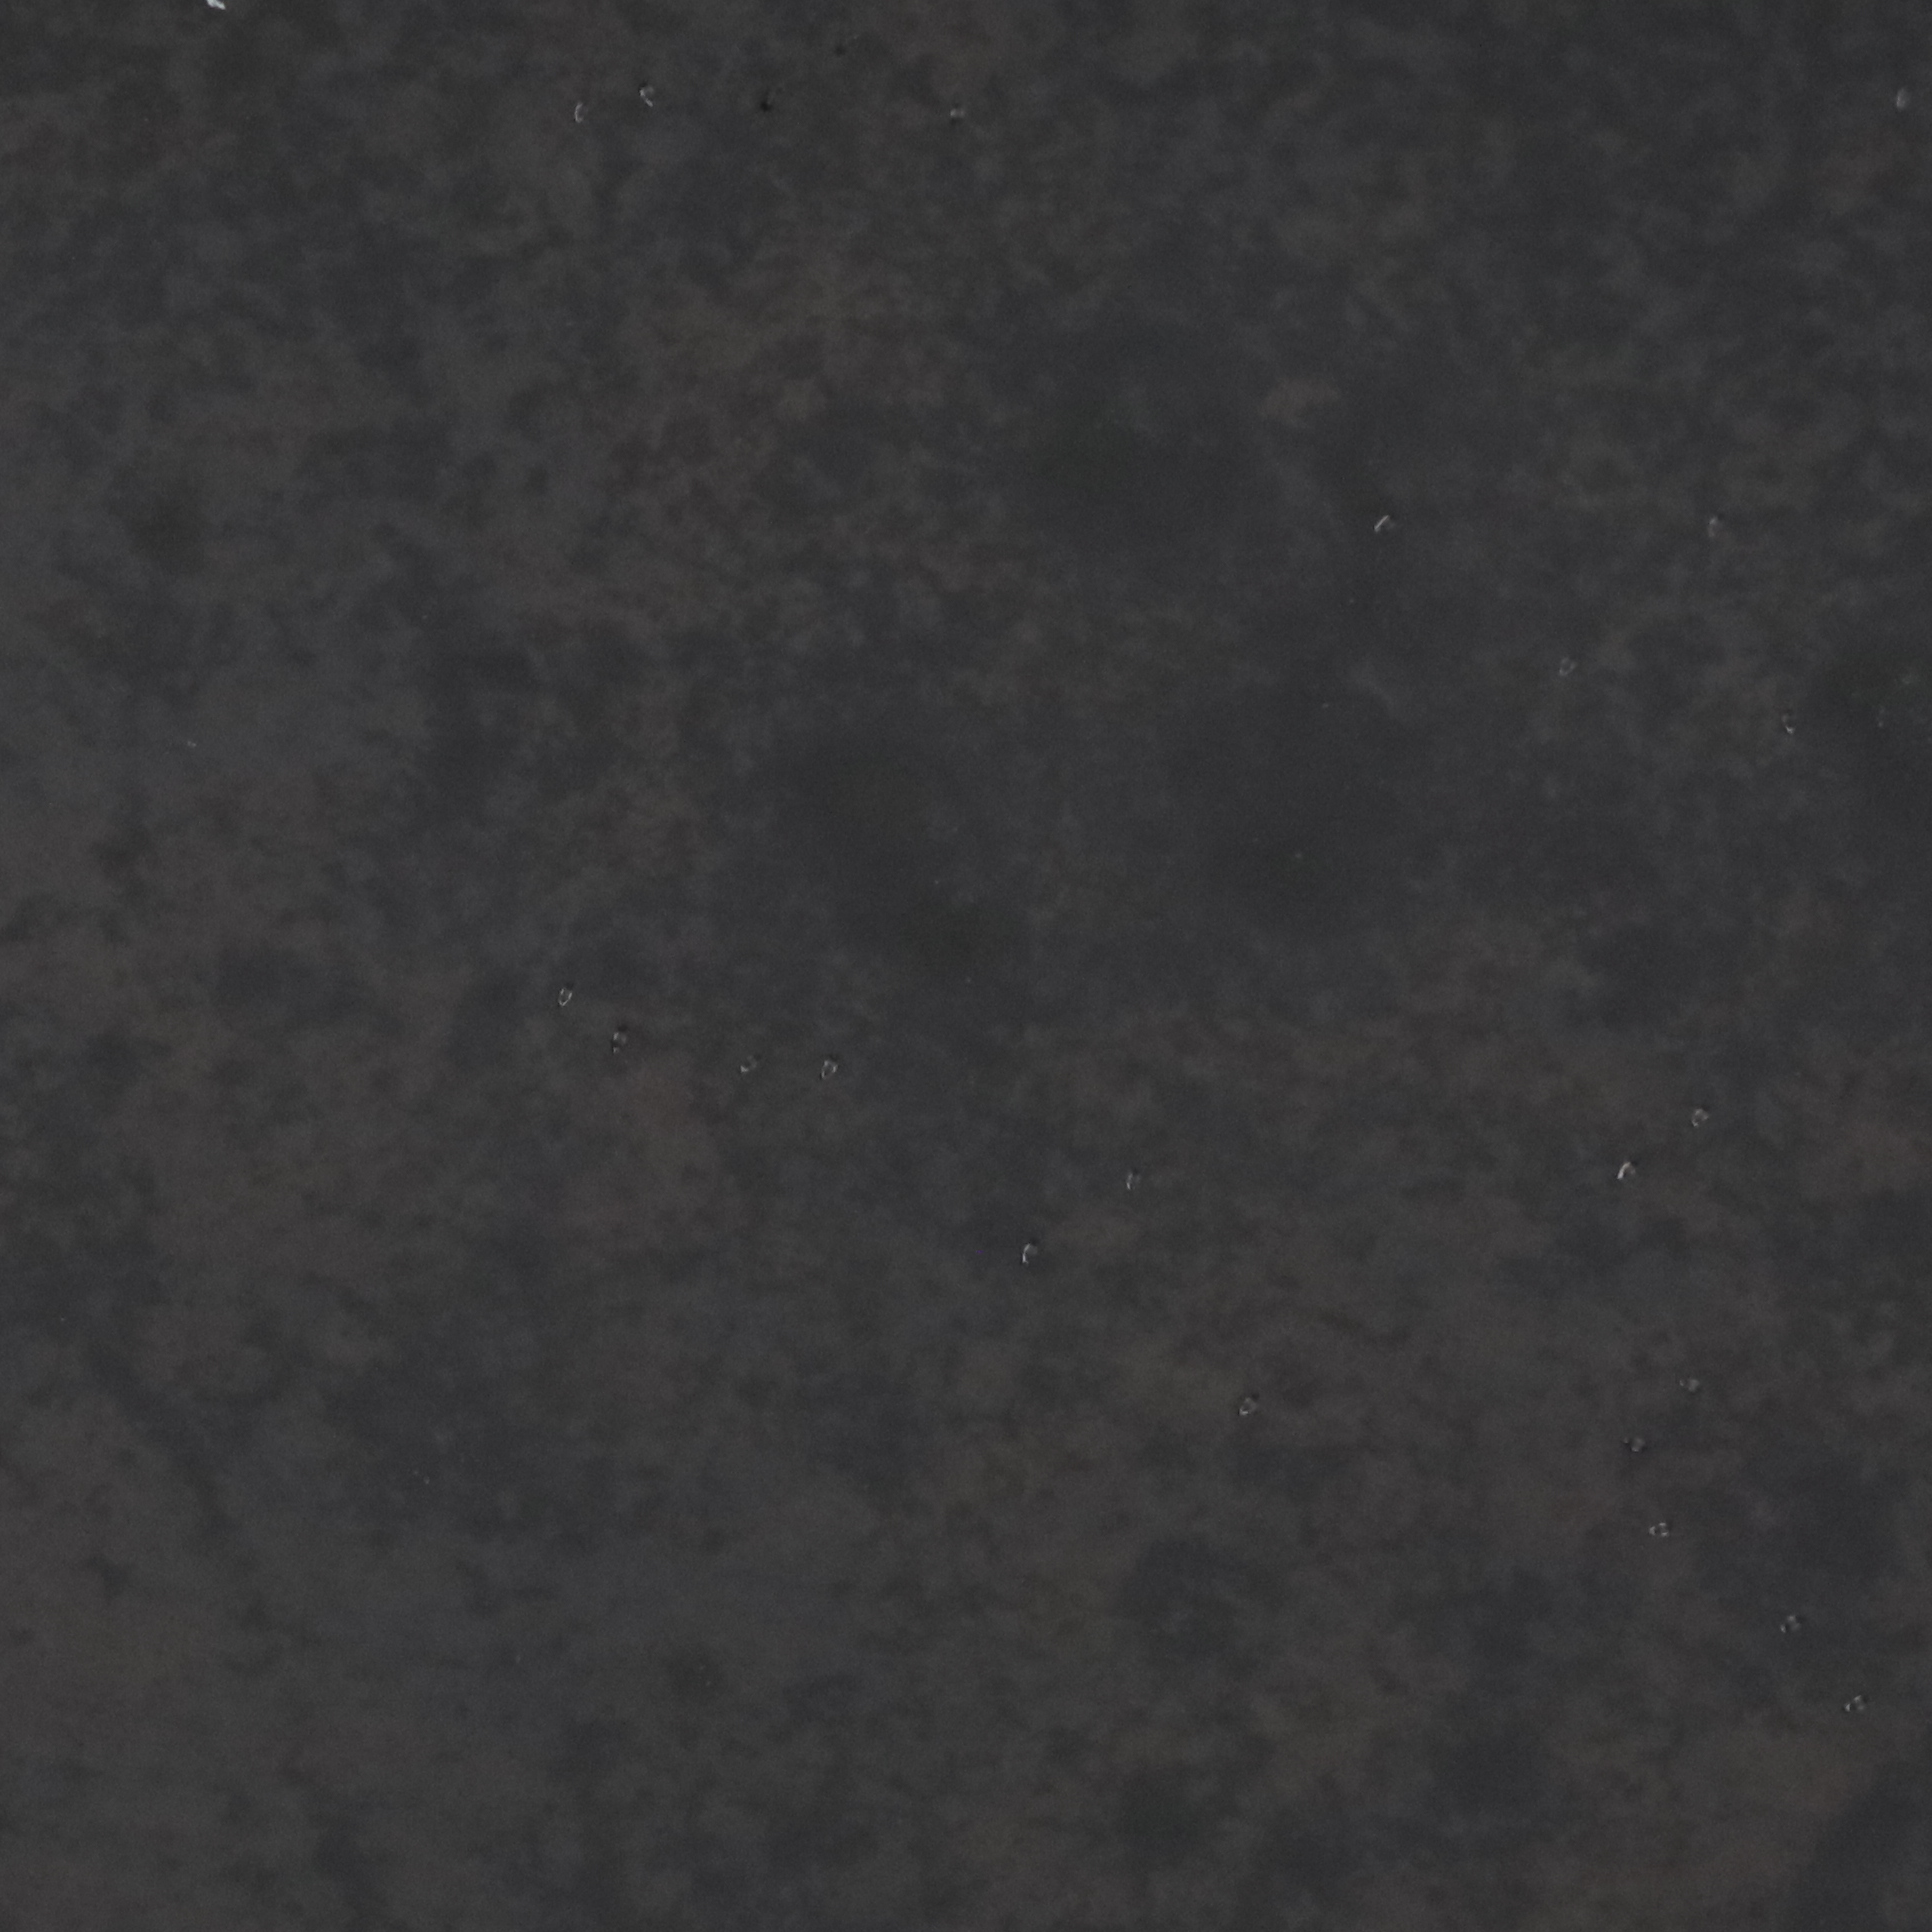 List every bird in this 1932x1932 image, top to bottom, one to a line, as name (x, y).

other bird (849, 43)
other bird (776, 92)
brant (650, 93)
other bird (1903, 99)
brant (582, 112)
brant (953, 112)
brant (1712, 523)
brant (1386, 527)
brant (1566, 665)
brant (1790, 722)
brant (565, 997)
brant (619, 1039)
brant (750, 1064)
brant (829, 1067)
brant (1699, 1114)
brant (1627, 1169)
brant (1133, 1176)
brant (1032, 1251)
brant (1696, 1384)
brant (1248, 1405)
brant (1633, 1443)
brant (1661, 1530)
brant (1790, 1622)
brant (1857, 1703)